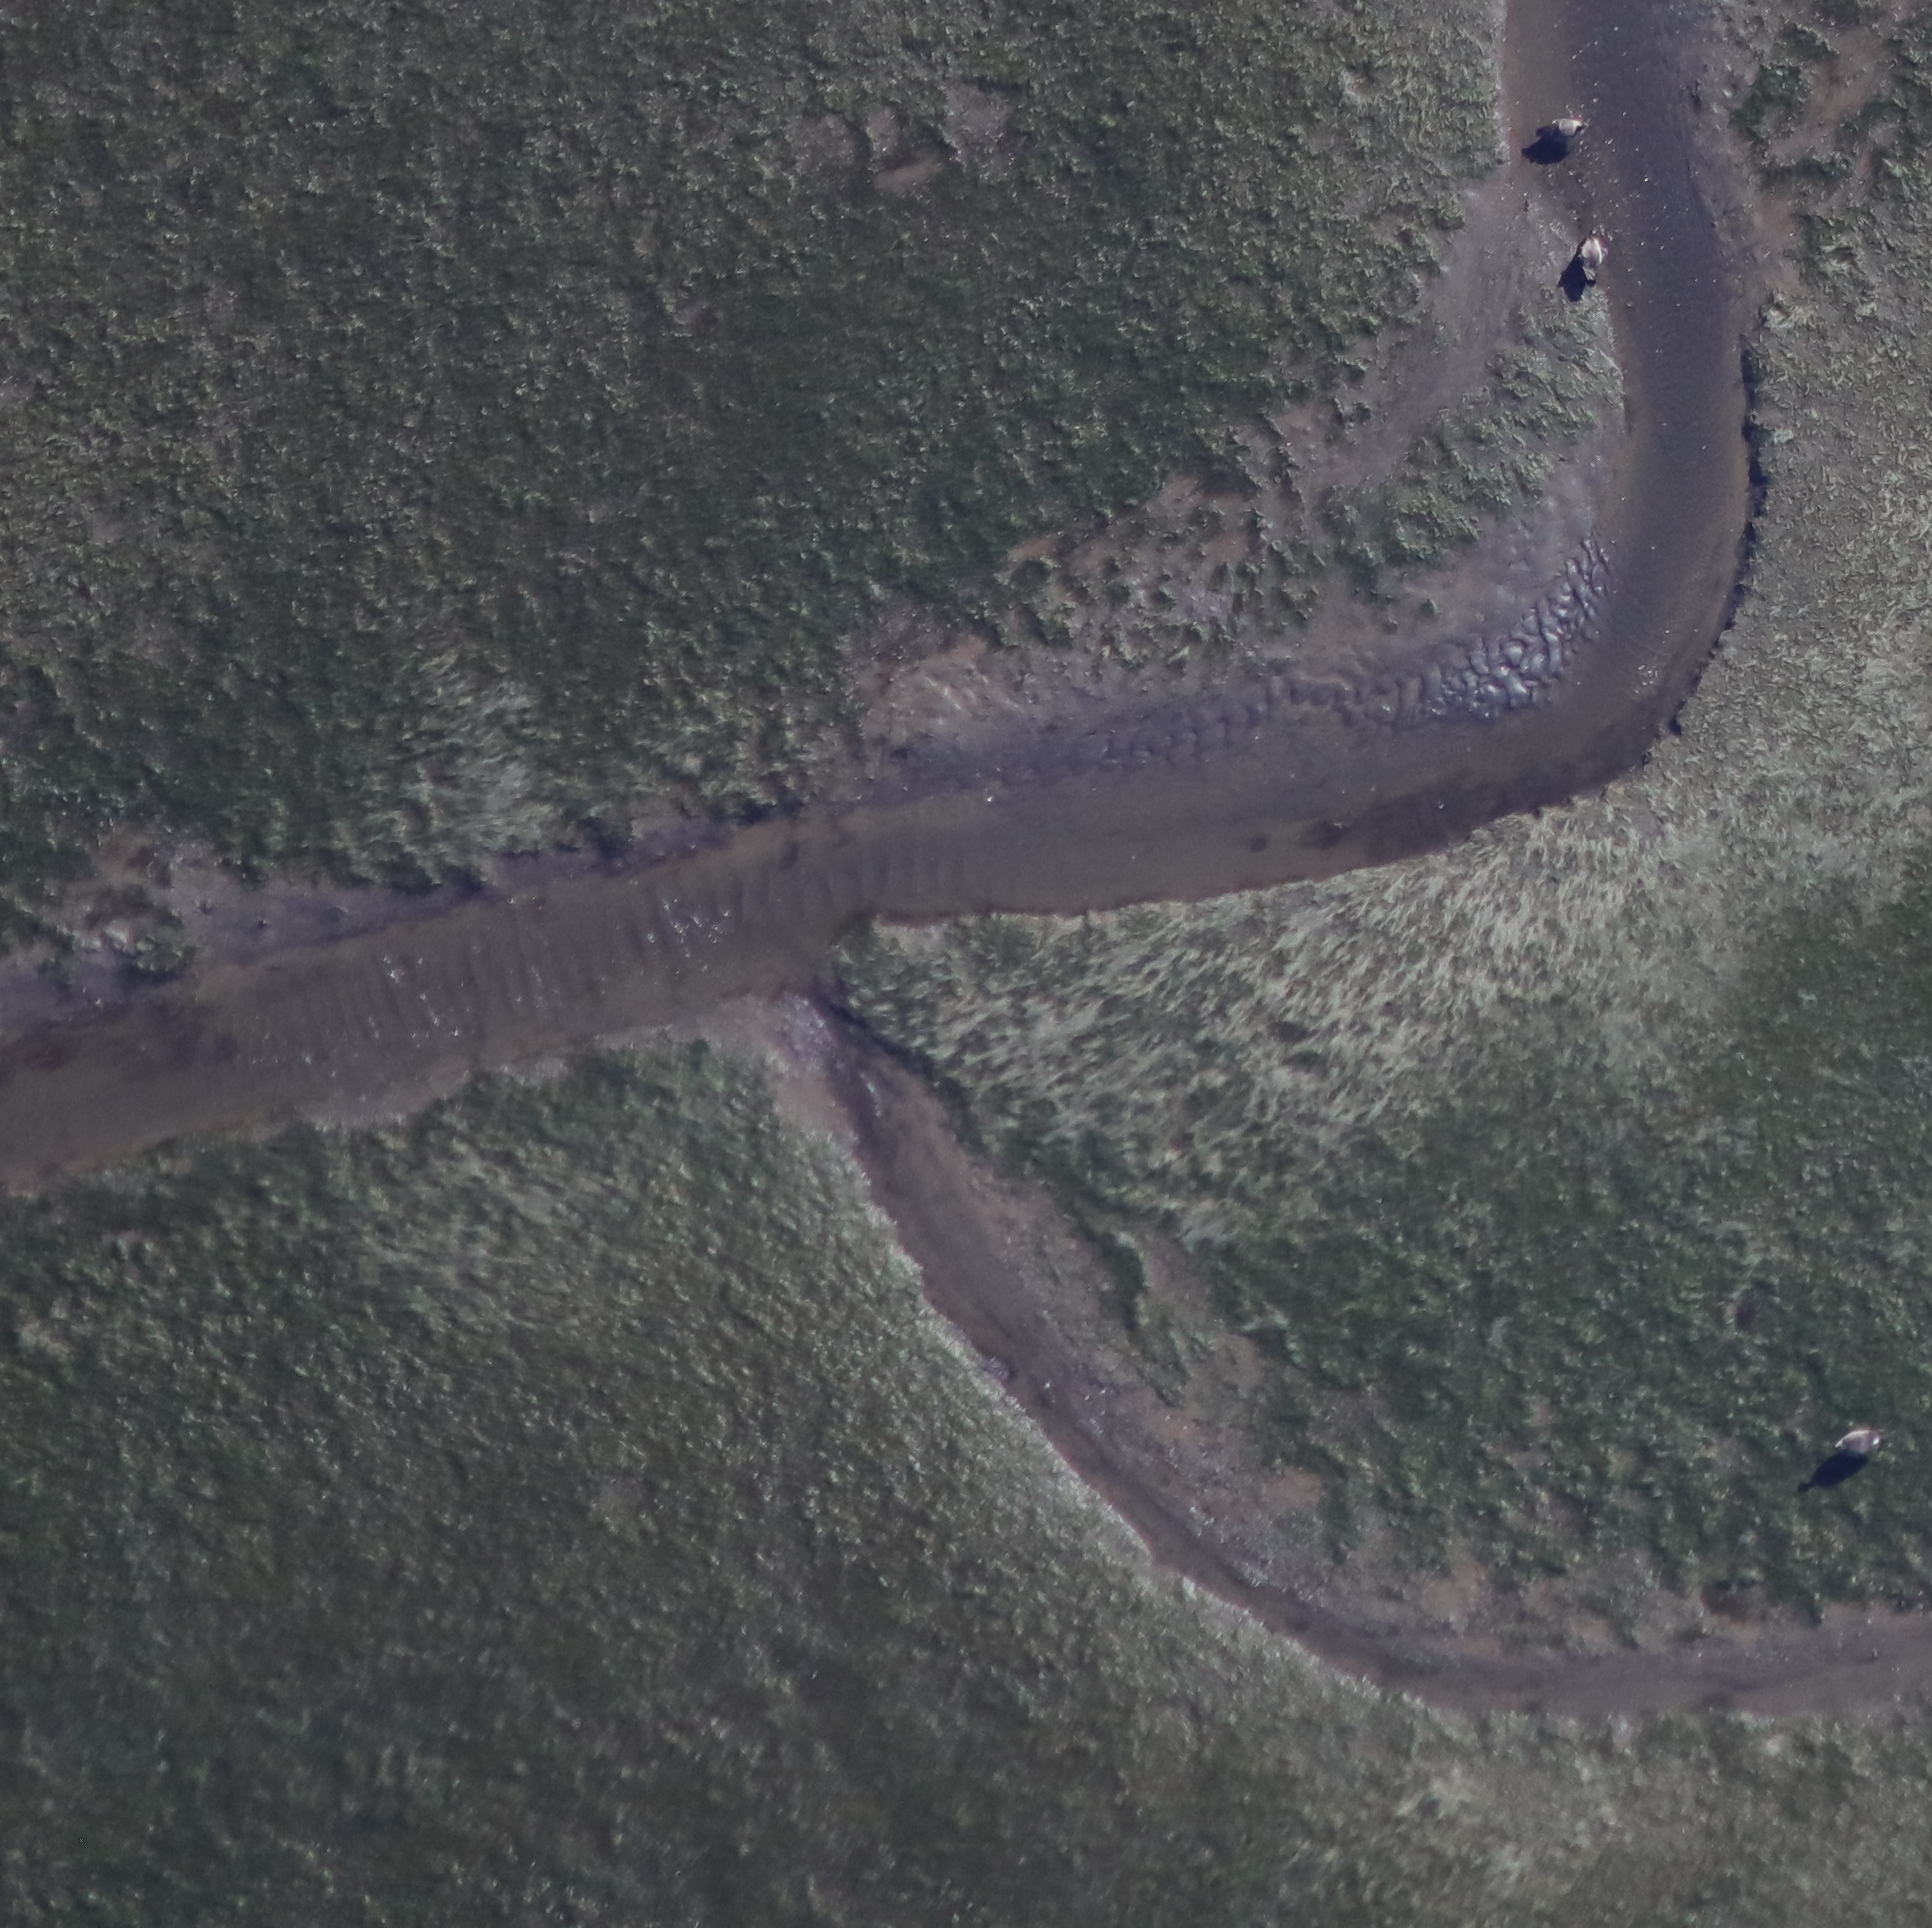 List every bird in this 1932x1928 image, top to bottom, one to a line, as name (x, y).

Canada goose (1564, 126)
Canada goose (1593, 255)
Canada goose (1862, 1444)